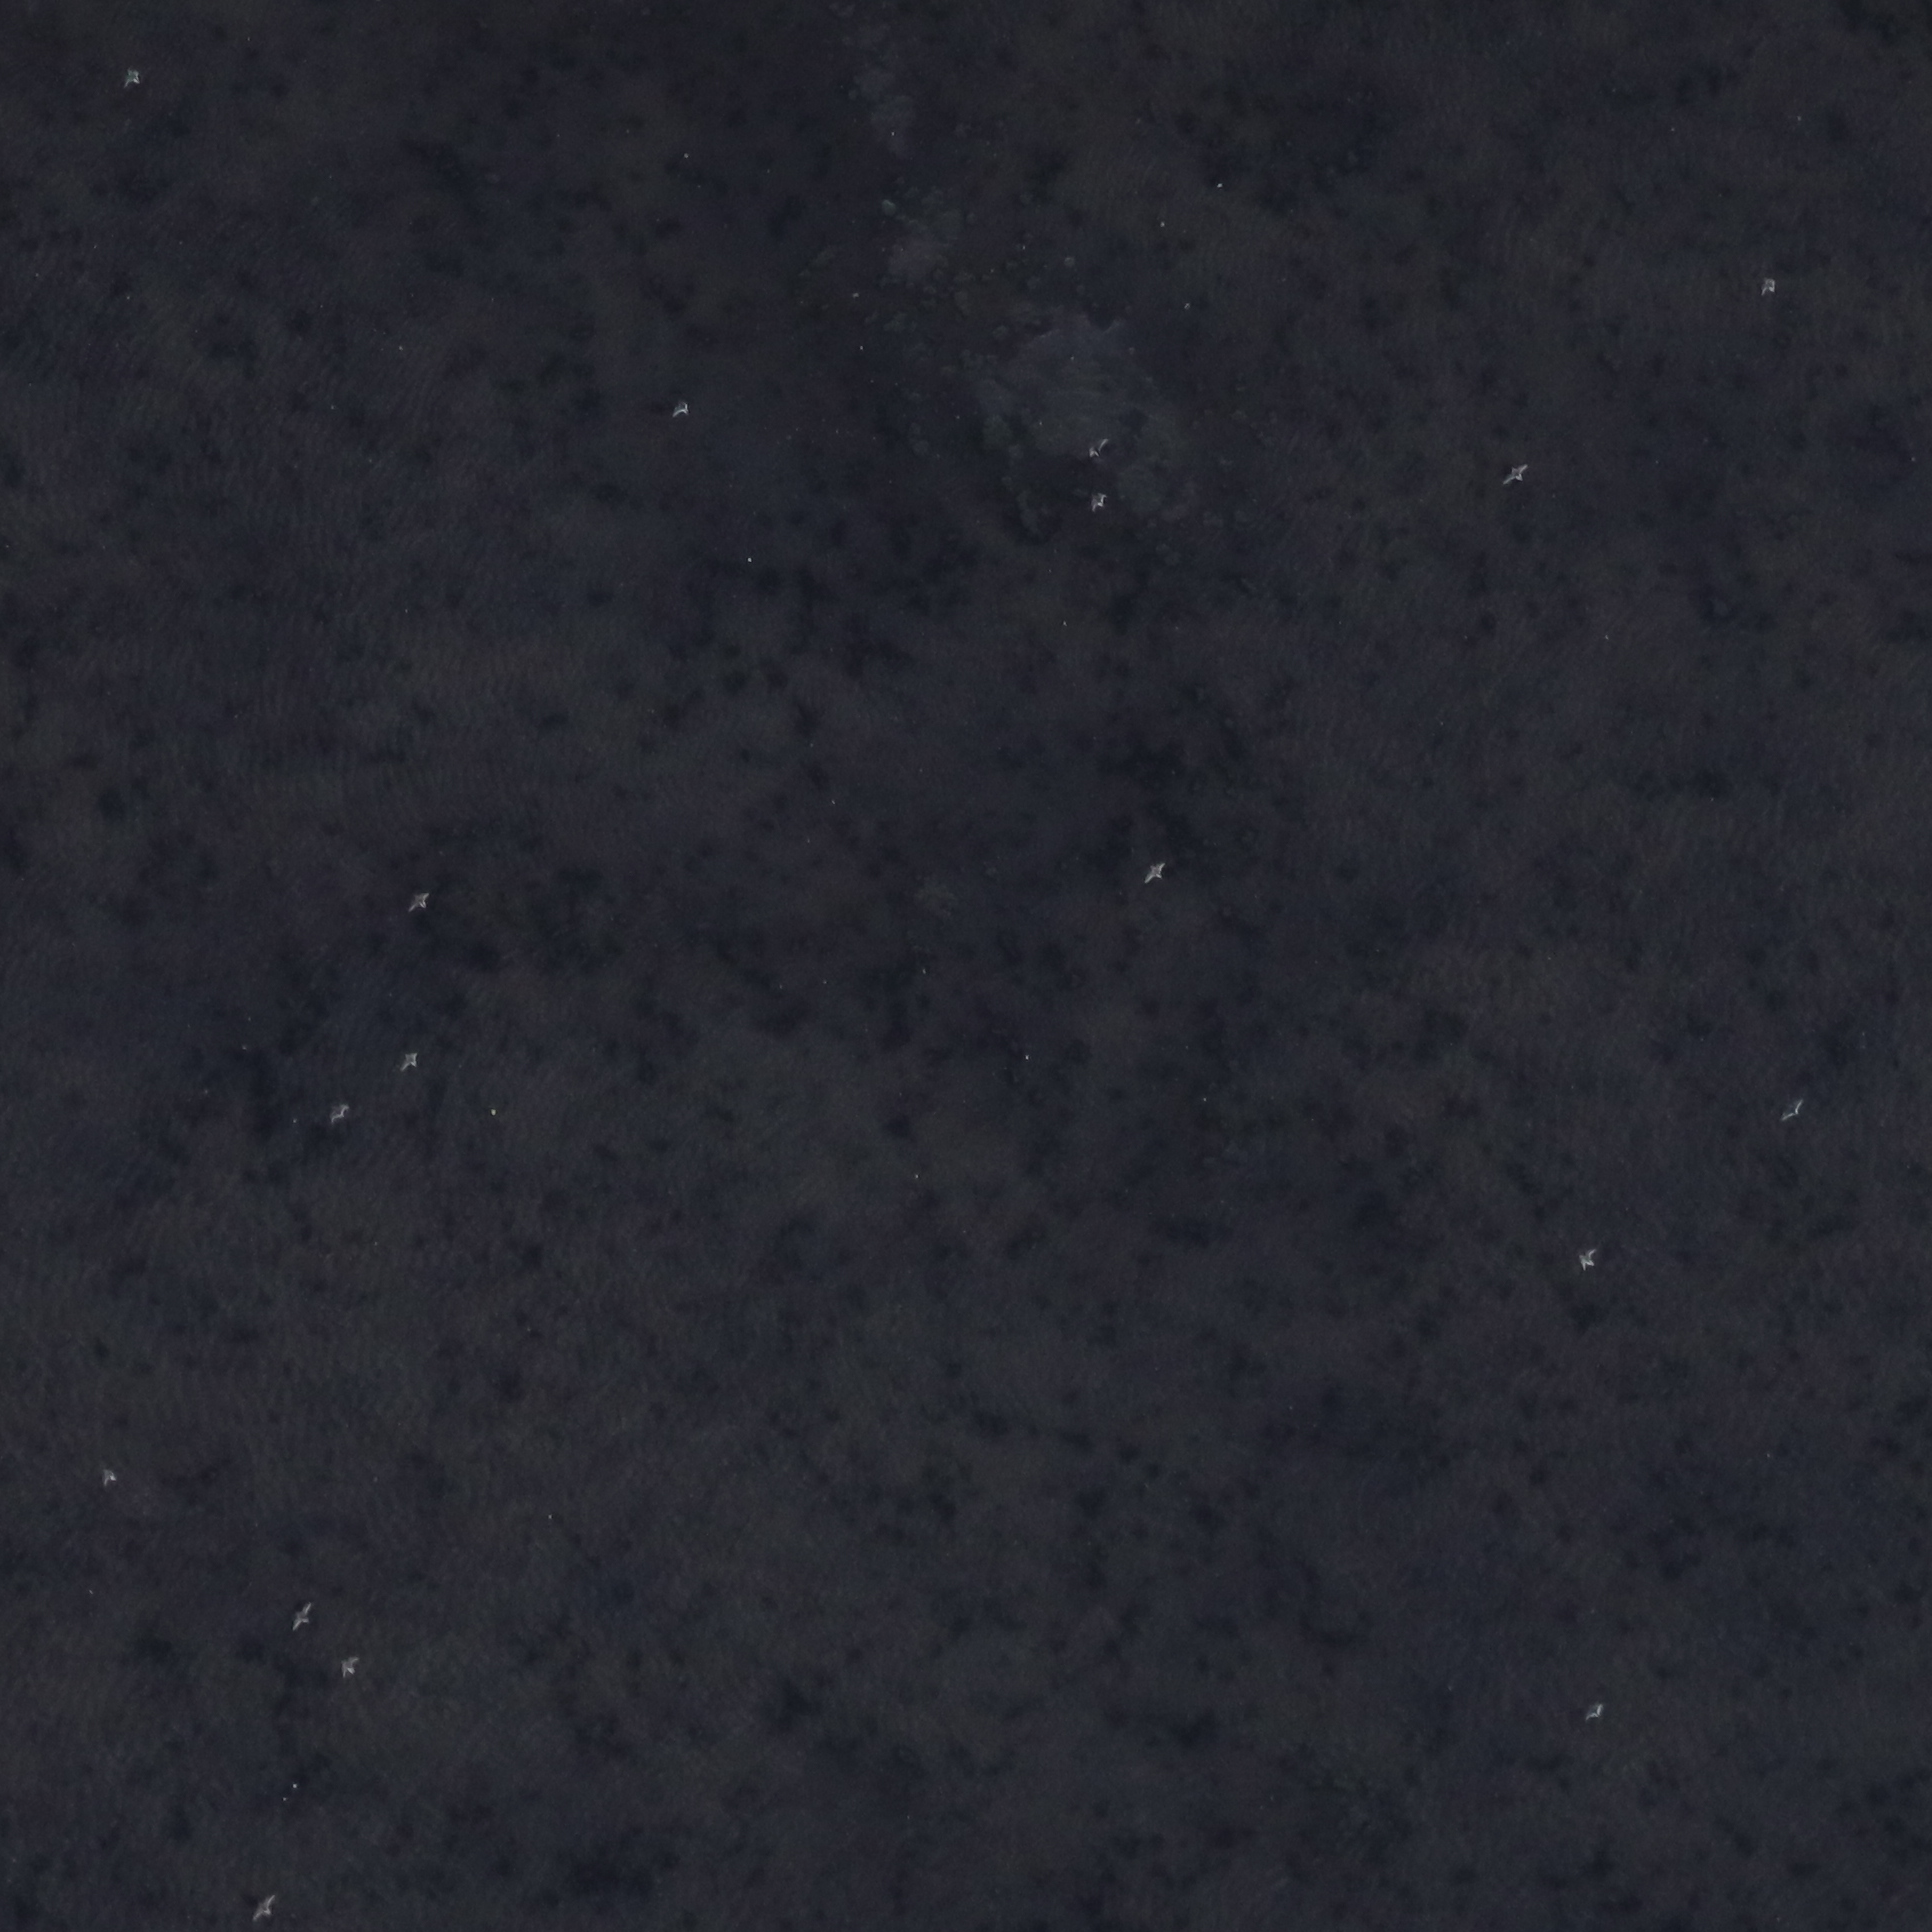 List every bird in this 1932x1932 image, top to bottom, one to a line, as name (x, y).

other bird (131, 75)
other bird (1770, 289)
other bird (679, 407)
other bird (1094, 448)
other bird (1516, 475)
other bird (1096, 499)
other bird (1153, 870)
other bird (418, 902)
other bird (406, 1059)
other bird (1791, 1108)
other bird (341, 1110)
other bird (1583, 1255)
other bird (105, 1472)
other bird (302, 1615)
other bird (351, 1666)
other bird (1593, 1709)
other bird (261, 1904)